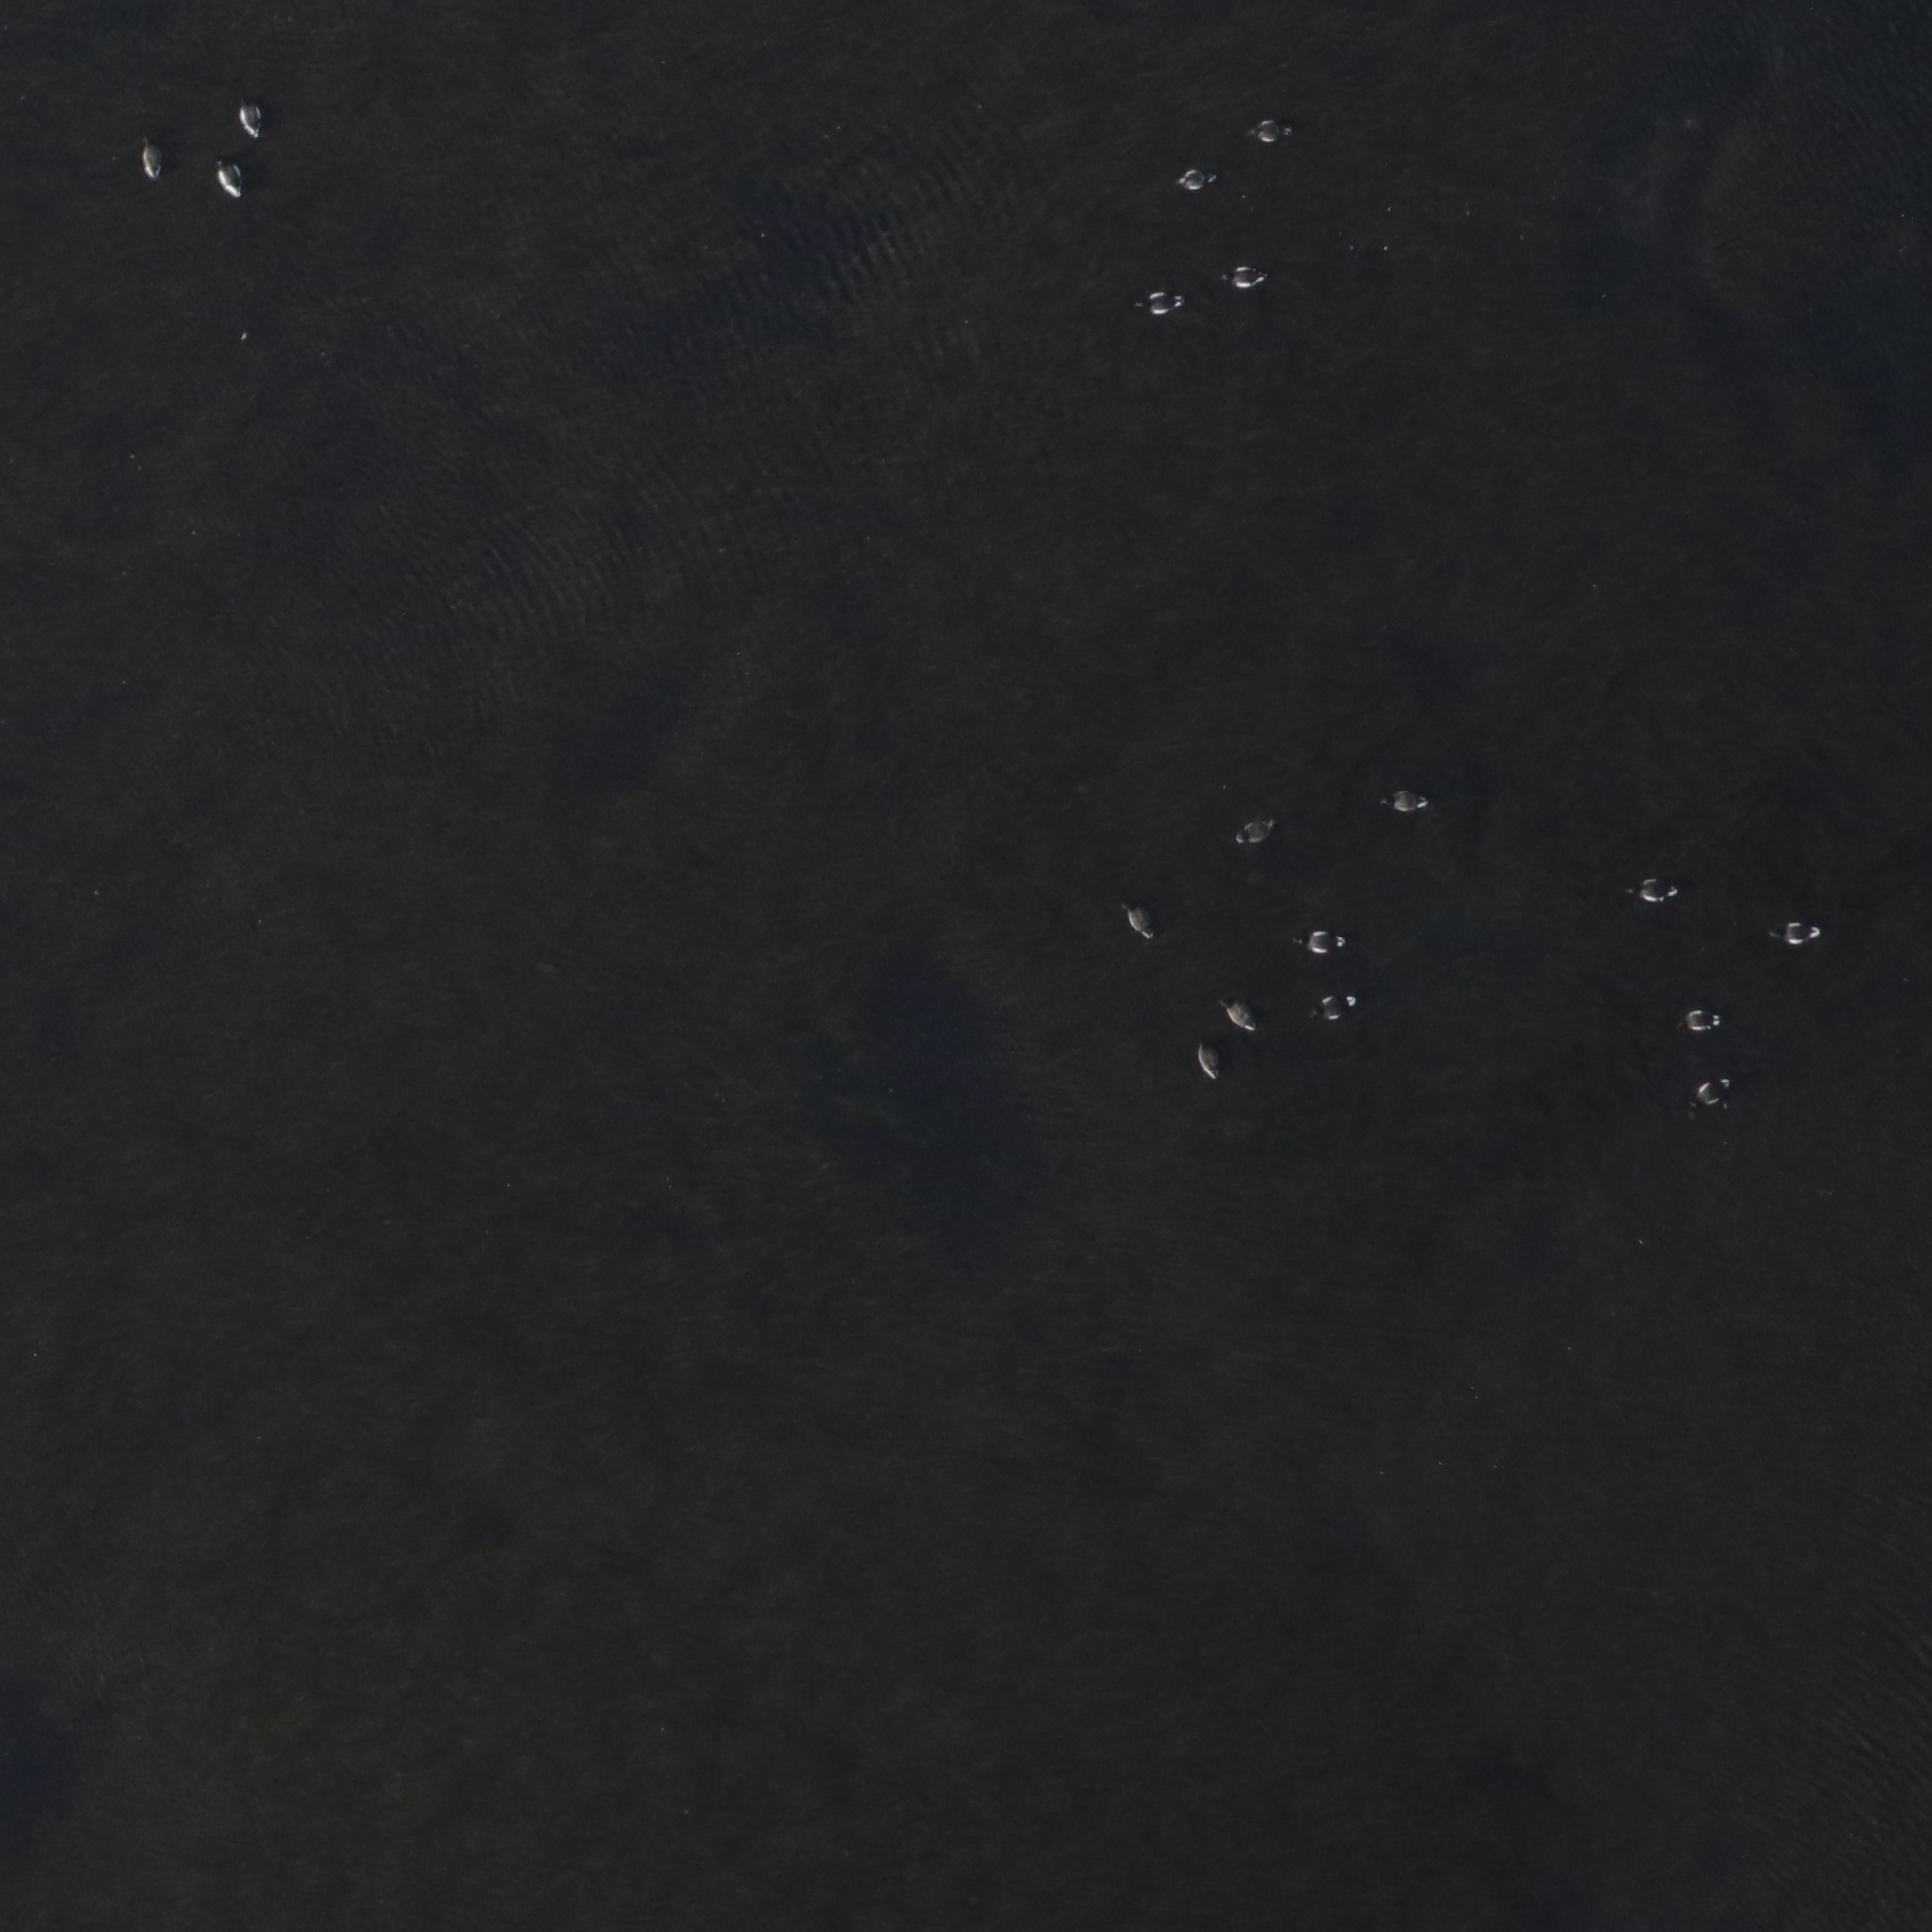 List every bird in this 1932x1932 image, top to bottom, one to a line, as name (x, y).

brant (253, 118)
brant (1271, 133)
brant (152, 156)
brant (230, 177)
brant (1191, 178)
brant (1246, 278)
brant (1161, 305)
brant (1408, 803)
brant (1255, 833)
brant (1654, 892)
brant (1139, 922)
brant (1797, 934)
brant (1323, 944)
brant (1334, 1007)
brant (1240, 1015)
brant (1699, 1021)
brant (1210, 1063)
brant (1711, 1093)